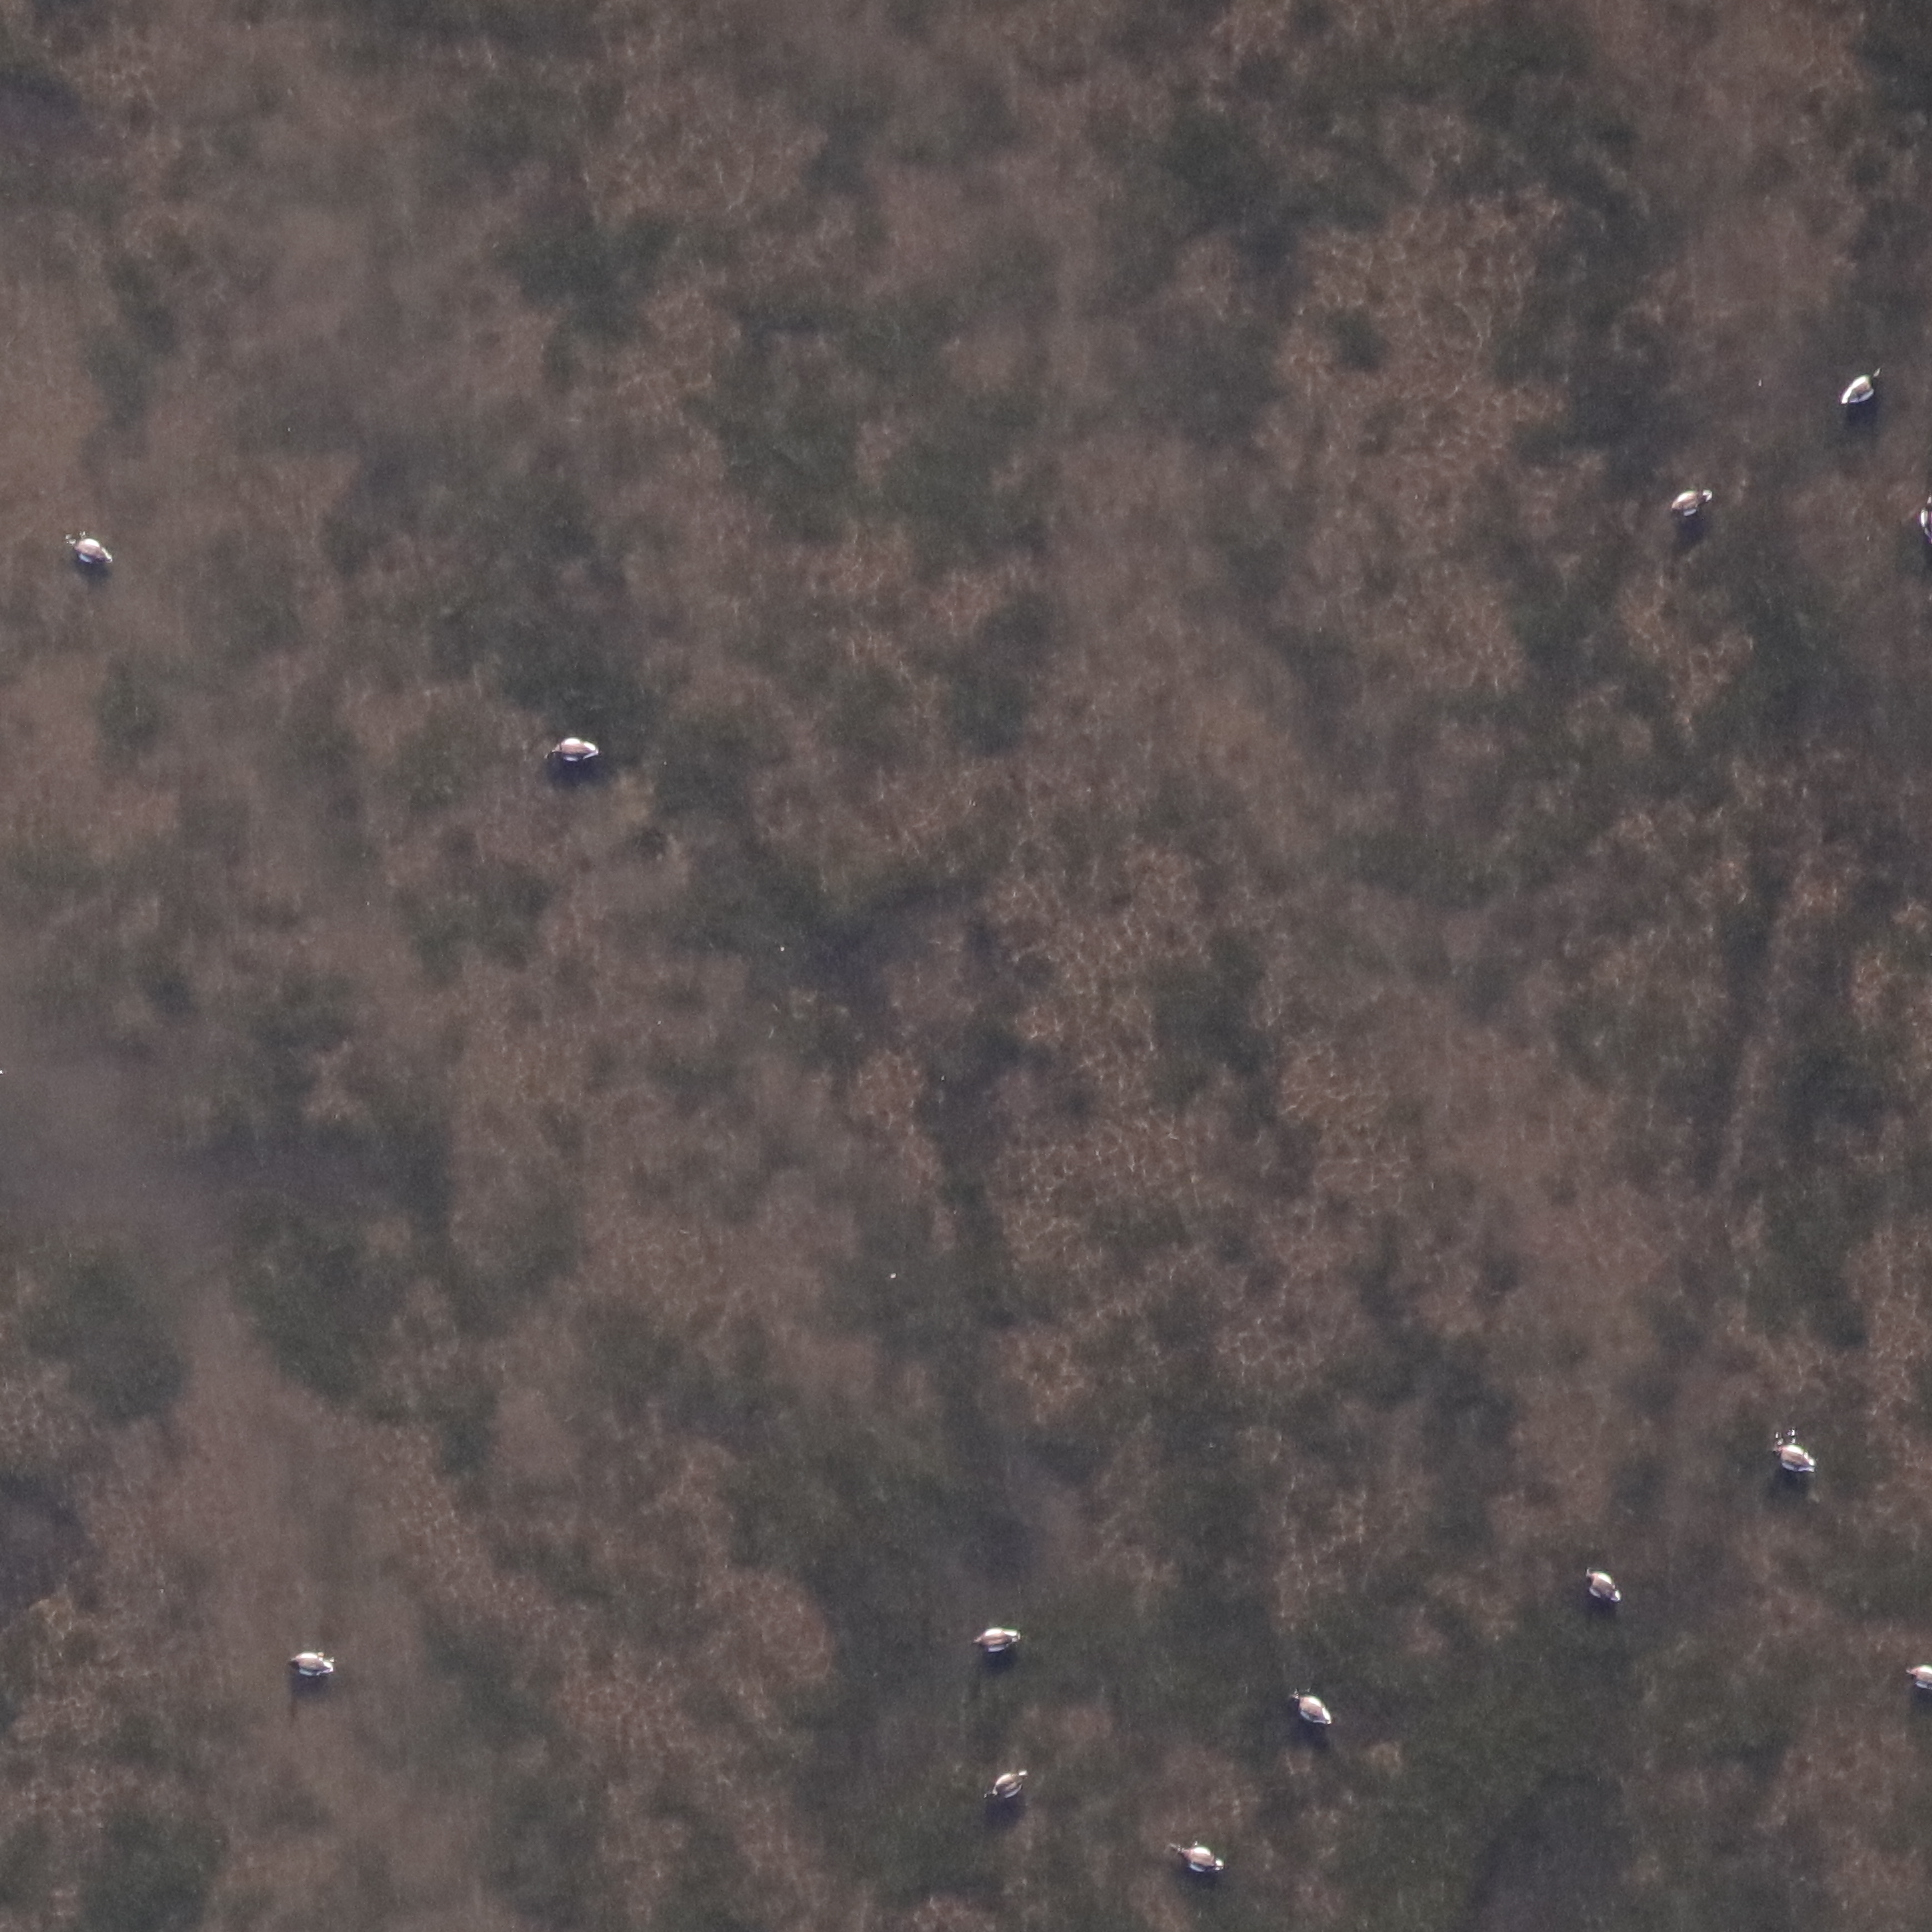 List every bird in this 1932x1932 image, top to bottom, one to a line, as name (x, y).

brant (1859, 391)
brant (1687, 504)
brant (1930, 522)
brant (89, 552)
brant (575, 749)
brant (1793, 1456)
brant (1602, 1587)
brant (995, 1639)
brant (312, 1663)
brant (1925, 1677)
brant (1311, 1707)
brant (1008, 1783)
brant (1199, 1859)